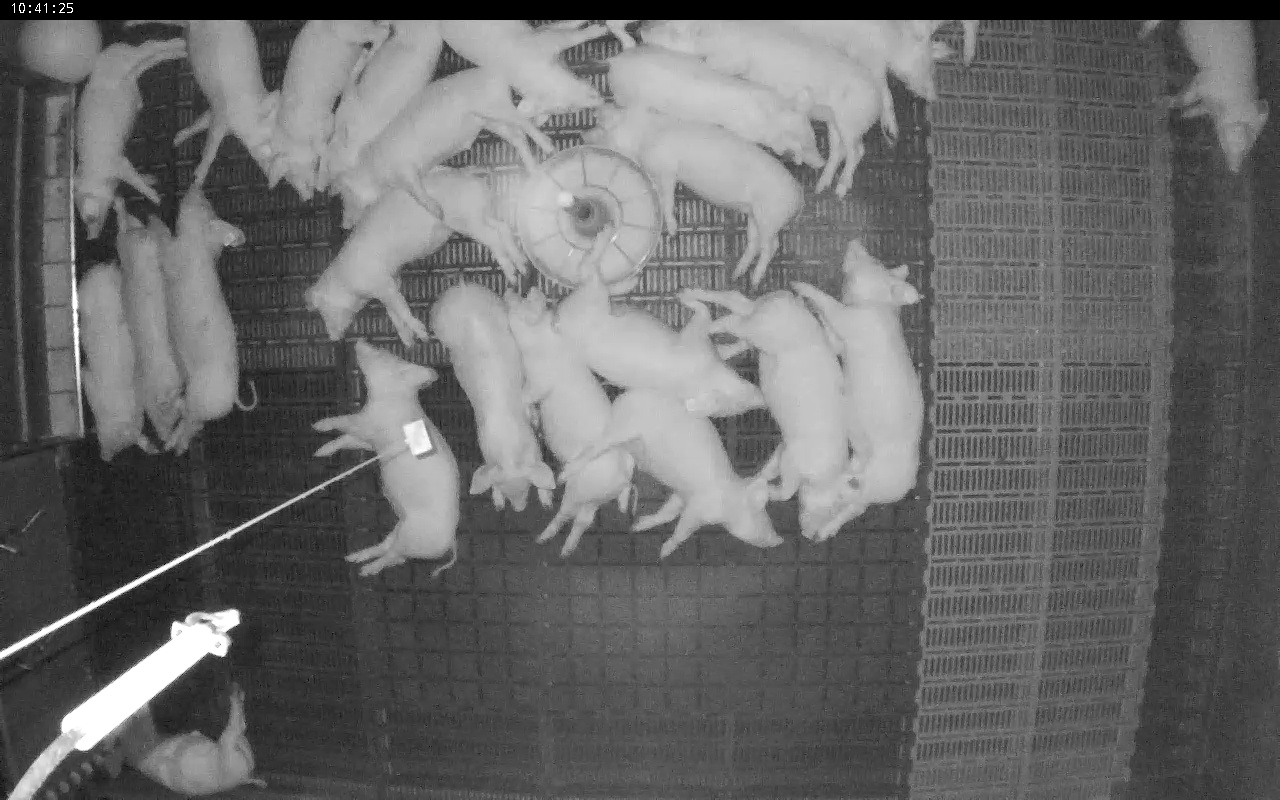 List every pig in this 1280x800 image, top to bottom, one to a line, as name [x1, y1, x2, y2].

pig [126, 19, 282, 186]
pig [1136, 19, 1269, 173]
pig [249, 21, 391, 206]
pig [309, 21, 446, 192]
pig [639, 21, 885, 199]
pig [786, 21, 957, 147]
pig [441, 22, 613, 129]
pig [69, 37, 186, 243]
pig [609, 45, 826, 168]
pig [328, 66, 556, 229]
pig [579, 102, 806, 289]
pig [303, 165, 531, 349]
pig [146, 183, 257, 456]
pig [110, 197, 184, 443]
pig [552, 223, 770, 419]
pig [789, 240, 926, 543]
pig [78, 259, 160, 462]
pig [429, 273, 558, 510]
pig [502, 284, 639, 558]
pig [682, 285, 866, 540]
pig [311, 336, 460, 579]
pig [557, 378, 787, 557]
pig [100, 680, 267, 795]